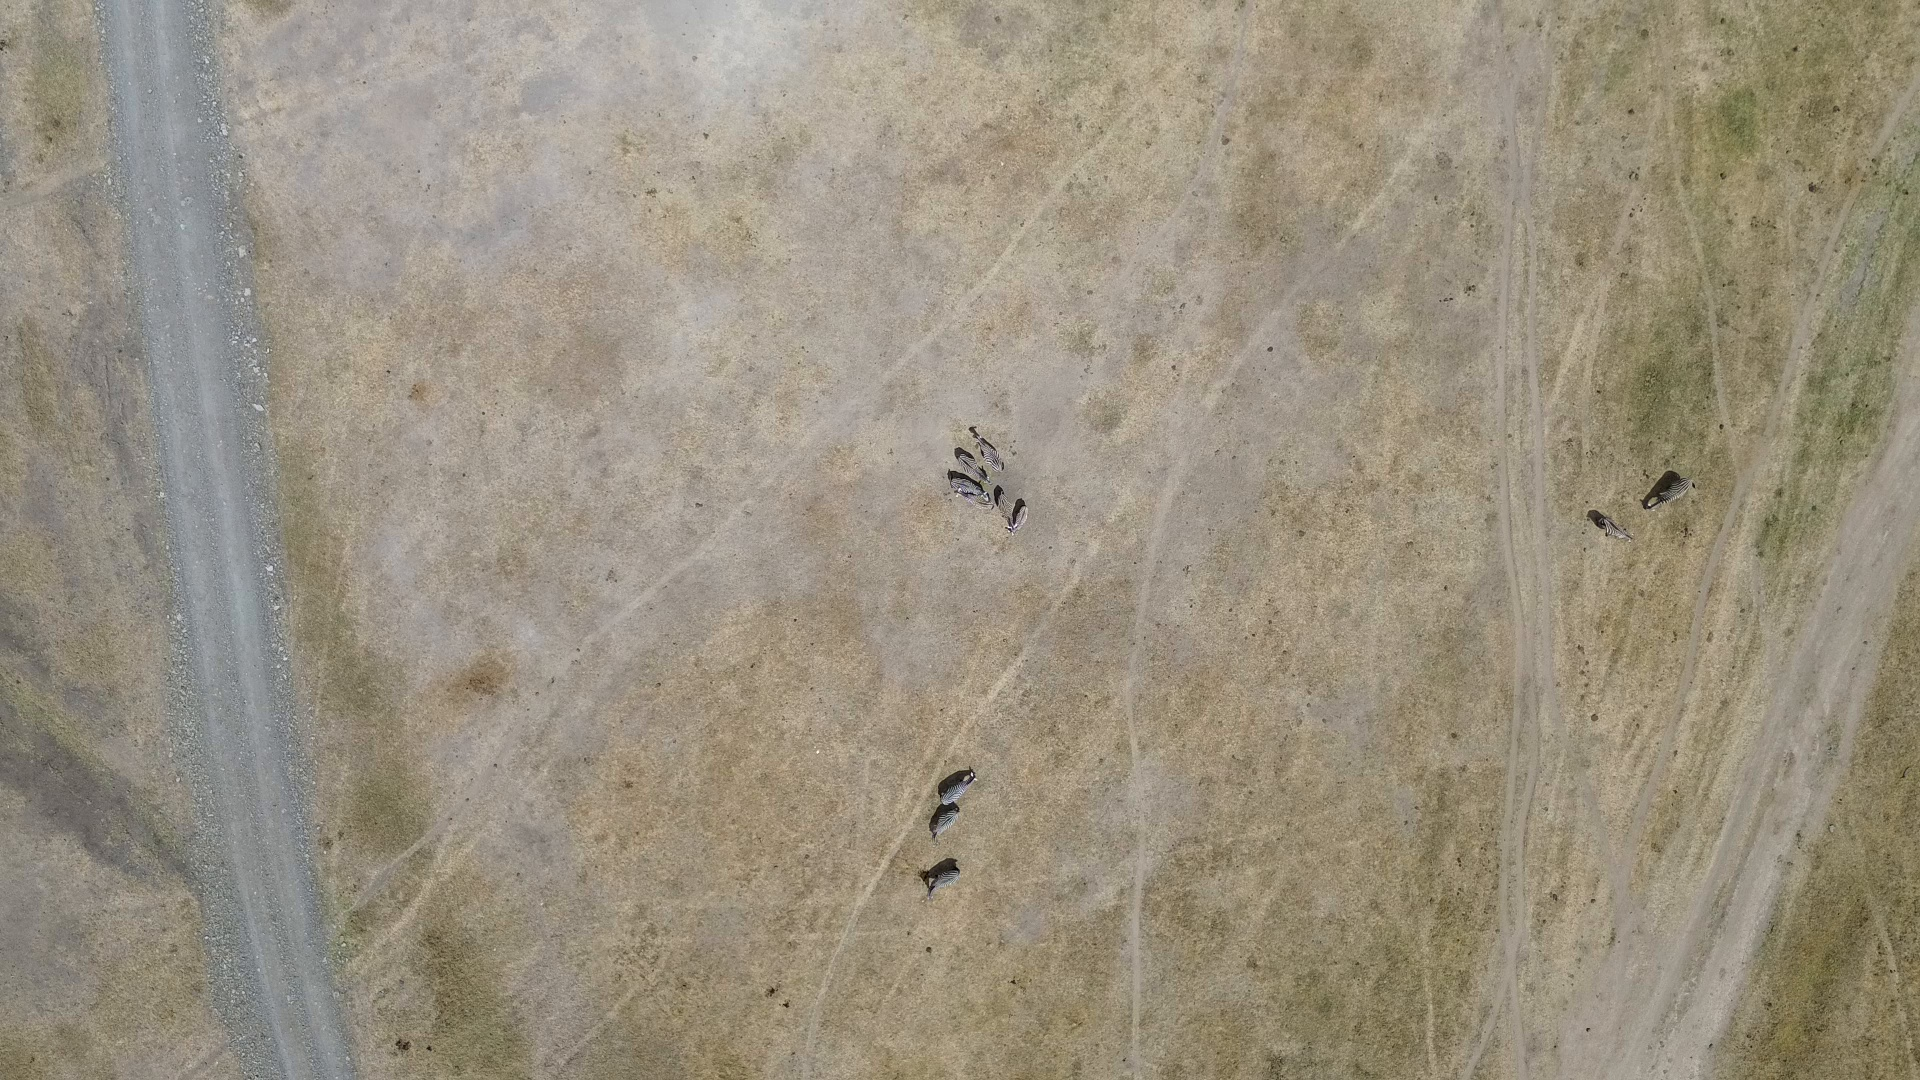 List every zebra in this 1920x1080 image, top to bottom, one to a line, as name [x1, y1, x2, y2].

zebra [973, 430, 1002, 471]
zebra [958, 453, 992, 485]
zebra [952, 478, 988, 499]
zebra [1644, 480, 1691, 511]
zebra [953, 488, 993, 510]
zebra [998, 494, 1016, 532]
zebra [1007, 503, 1027, 535]
zebra [1596, 517, 1632, 543]
zebra [942, 771, 977, 805]
zebra [929, 809, 957, 839]
zebra [924, 871, 959, 902]